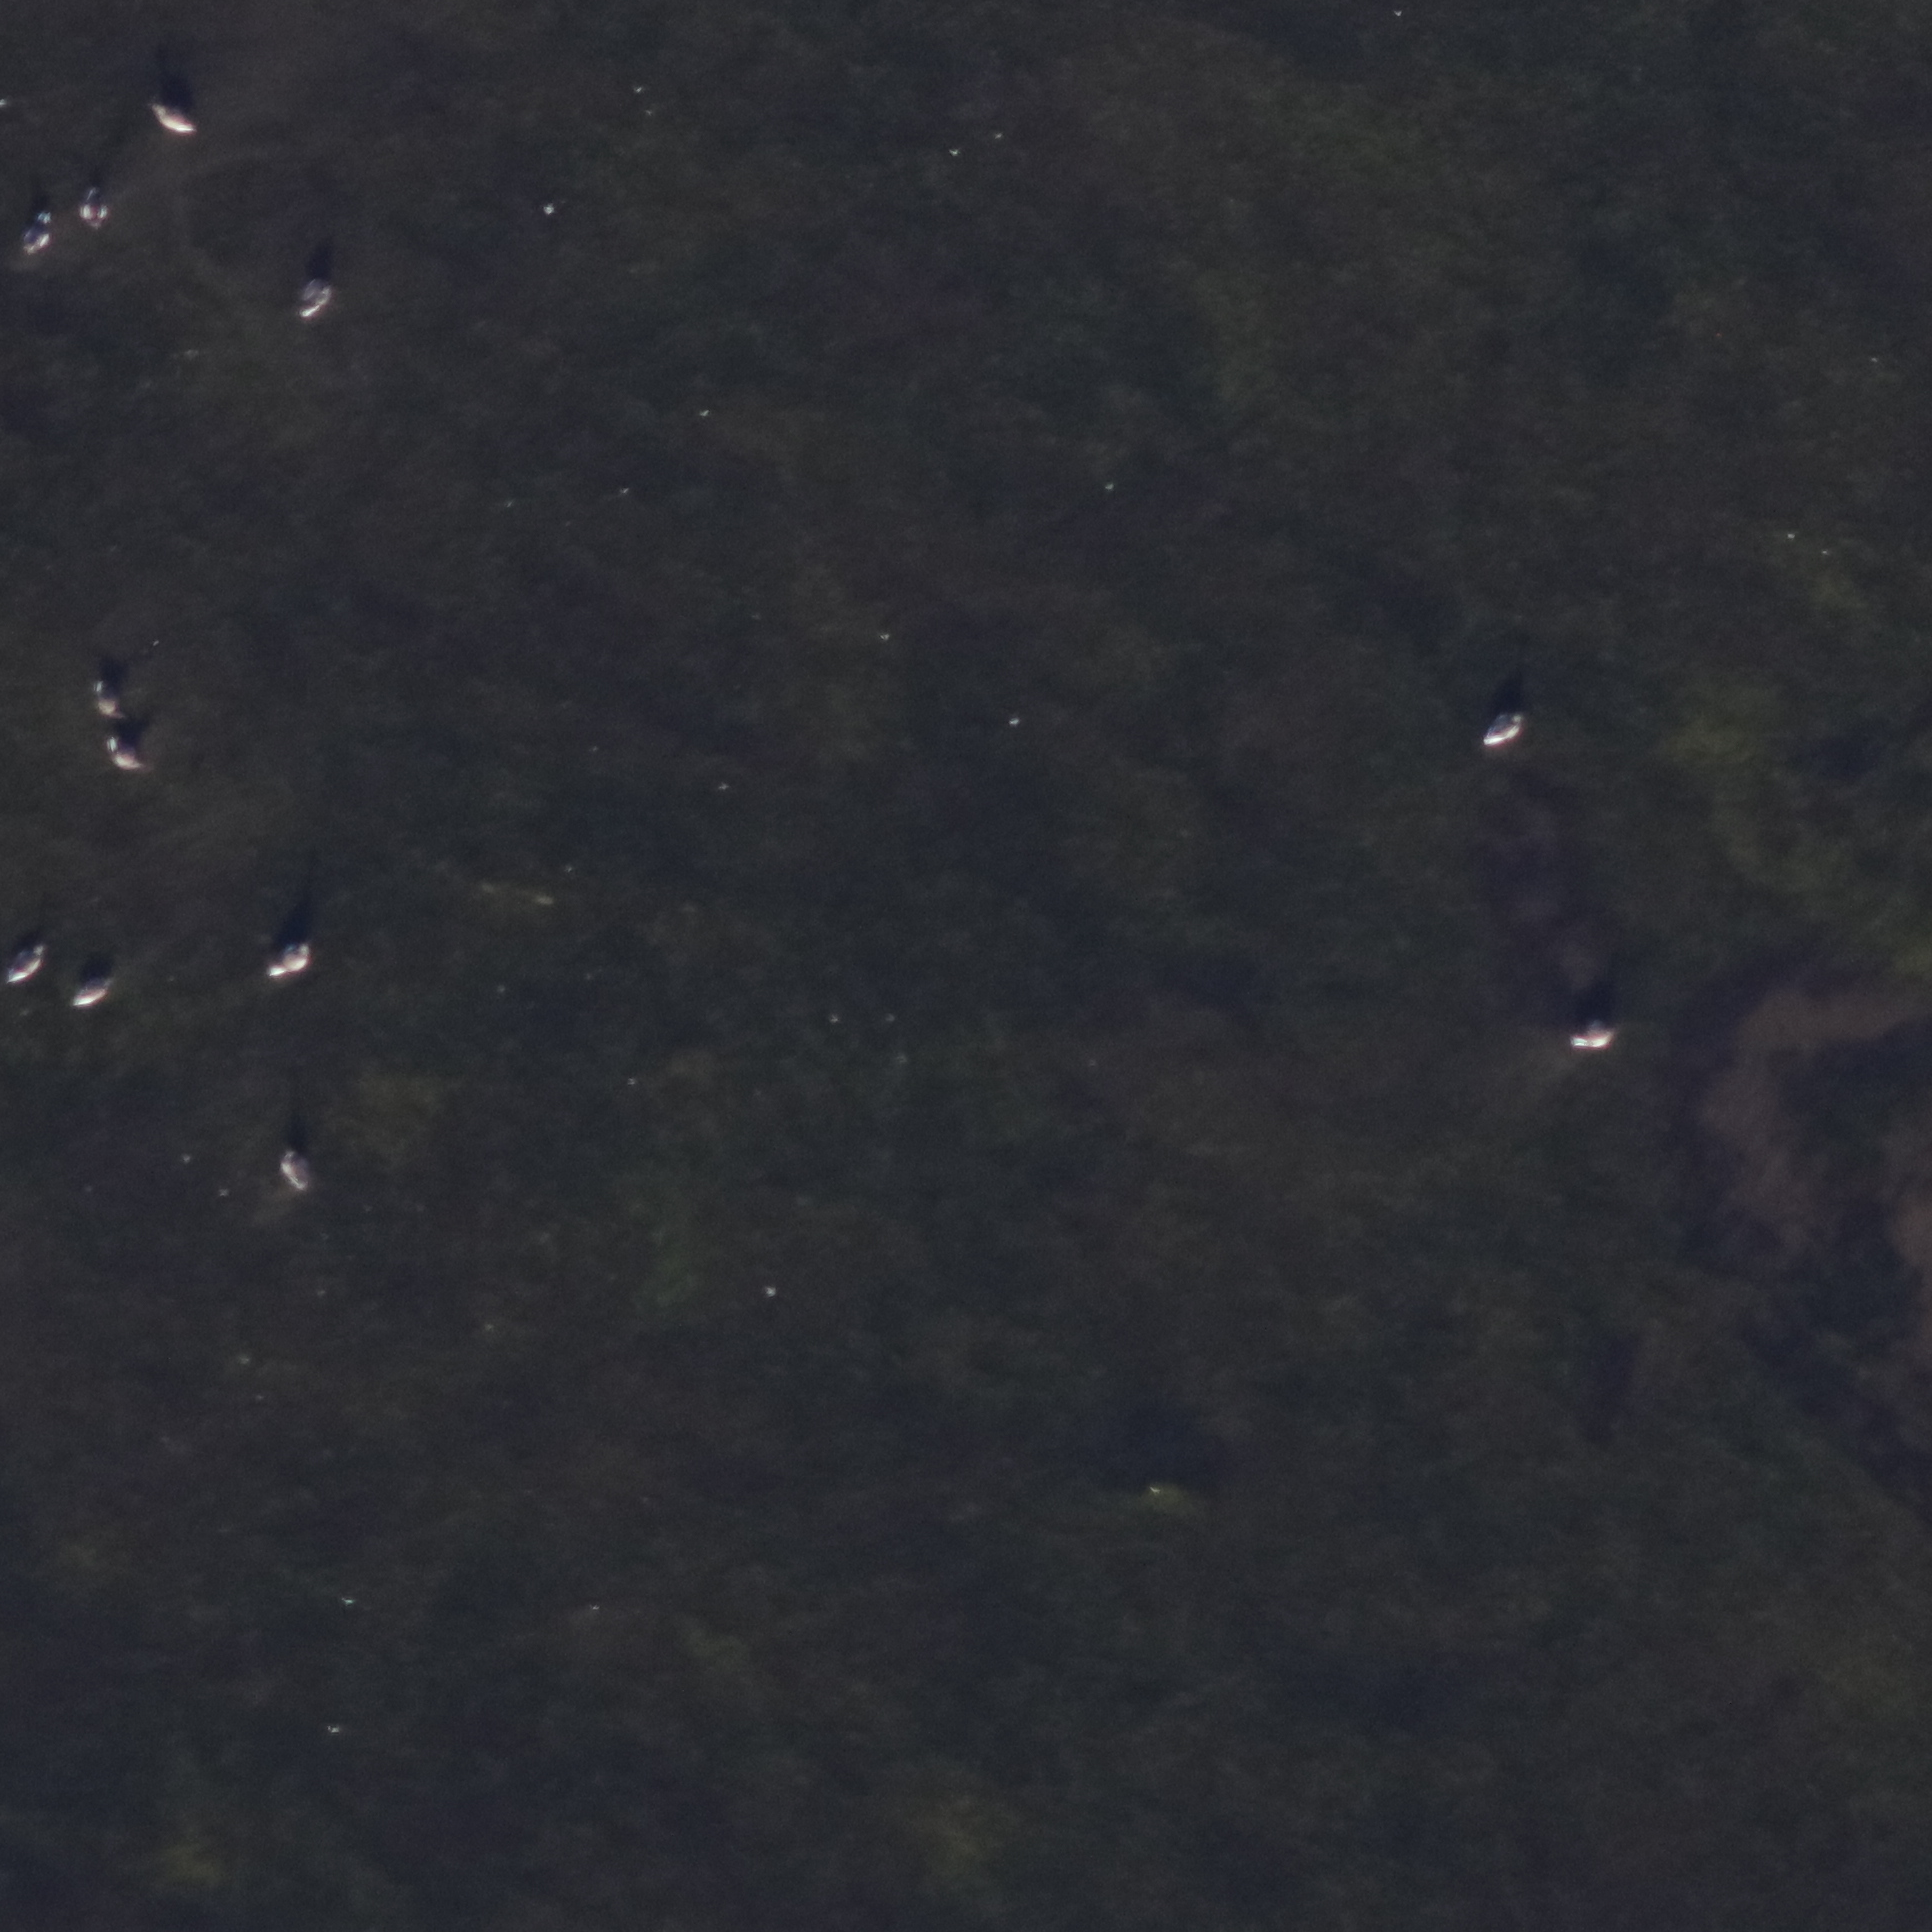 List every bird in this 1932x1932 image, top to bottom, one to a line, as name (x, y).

brant (173, 119)
brant (94, 207)
brant (36, 236)
brant (316, 300)
brant (109, 703)
brant (1502, 730)
brant (126, 752)
brant (286, 956)
brant (28, 959)
brant (93, 988)
brant (1595, 1033)
brant (301, 1168)